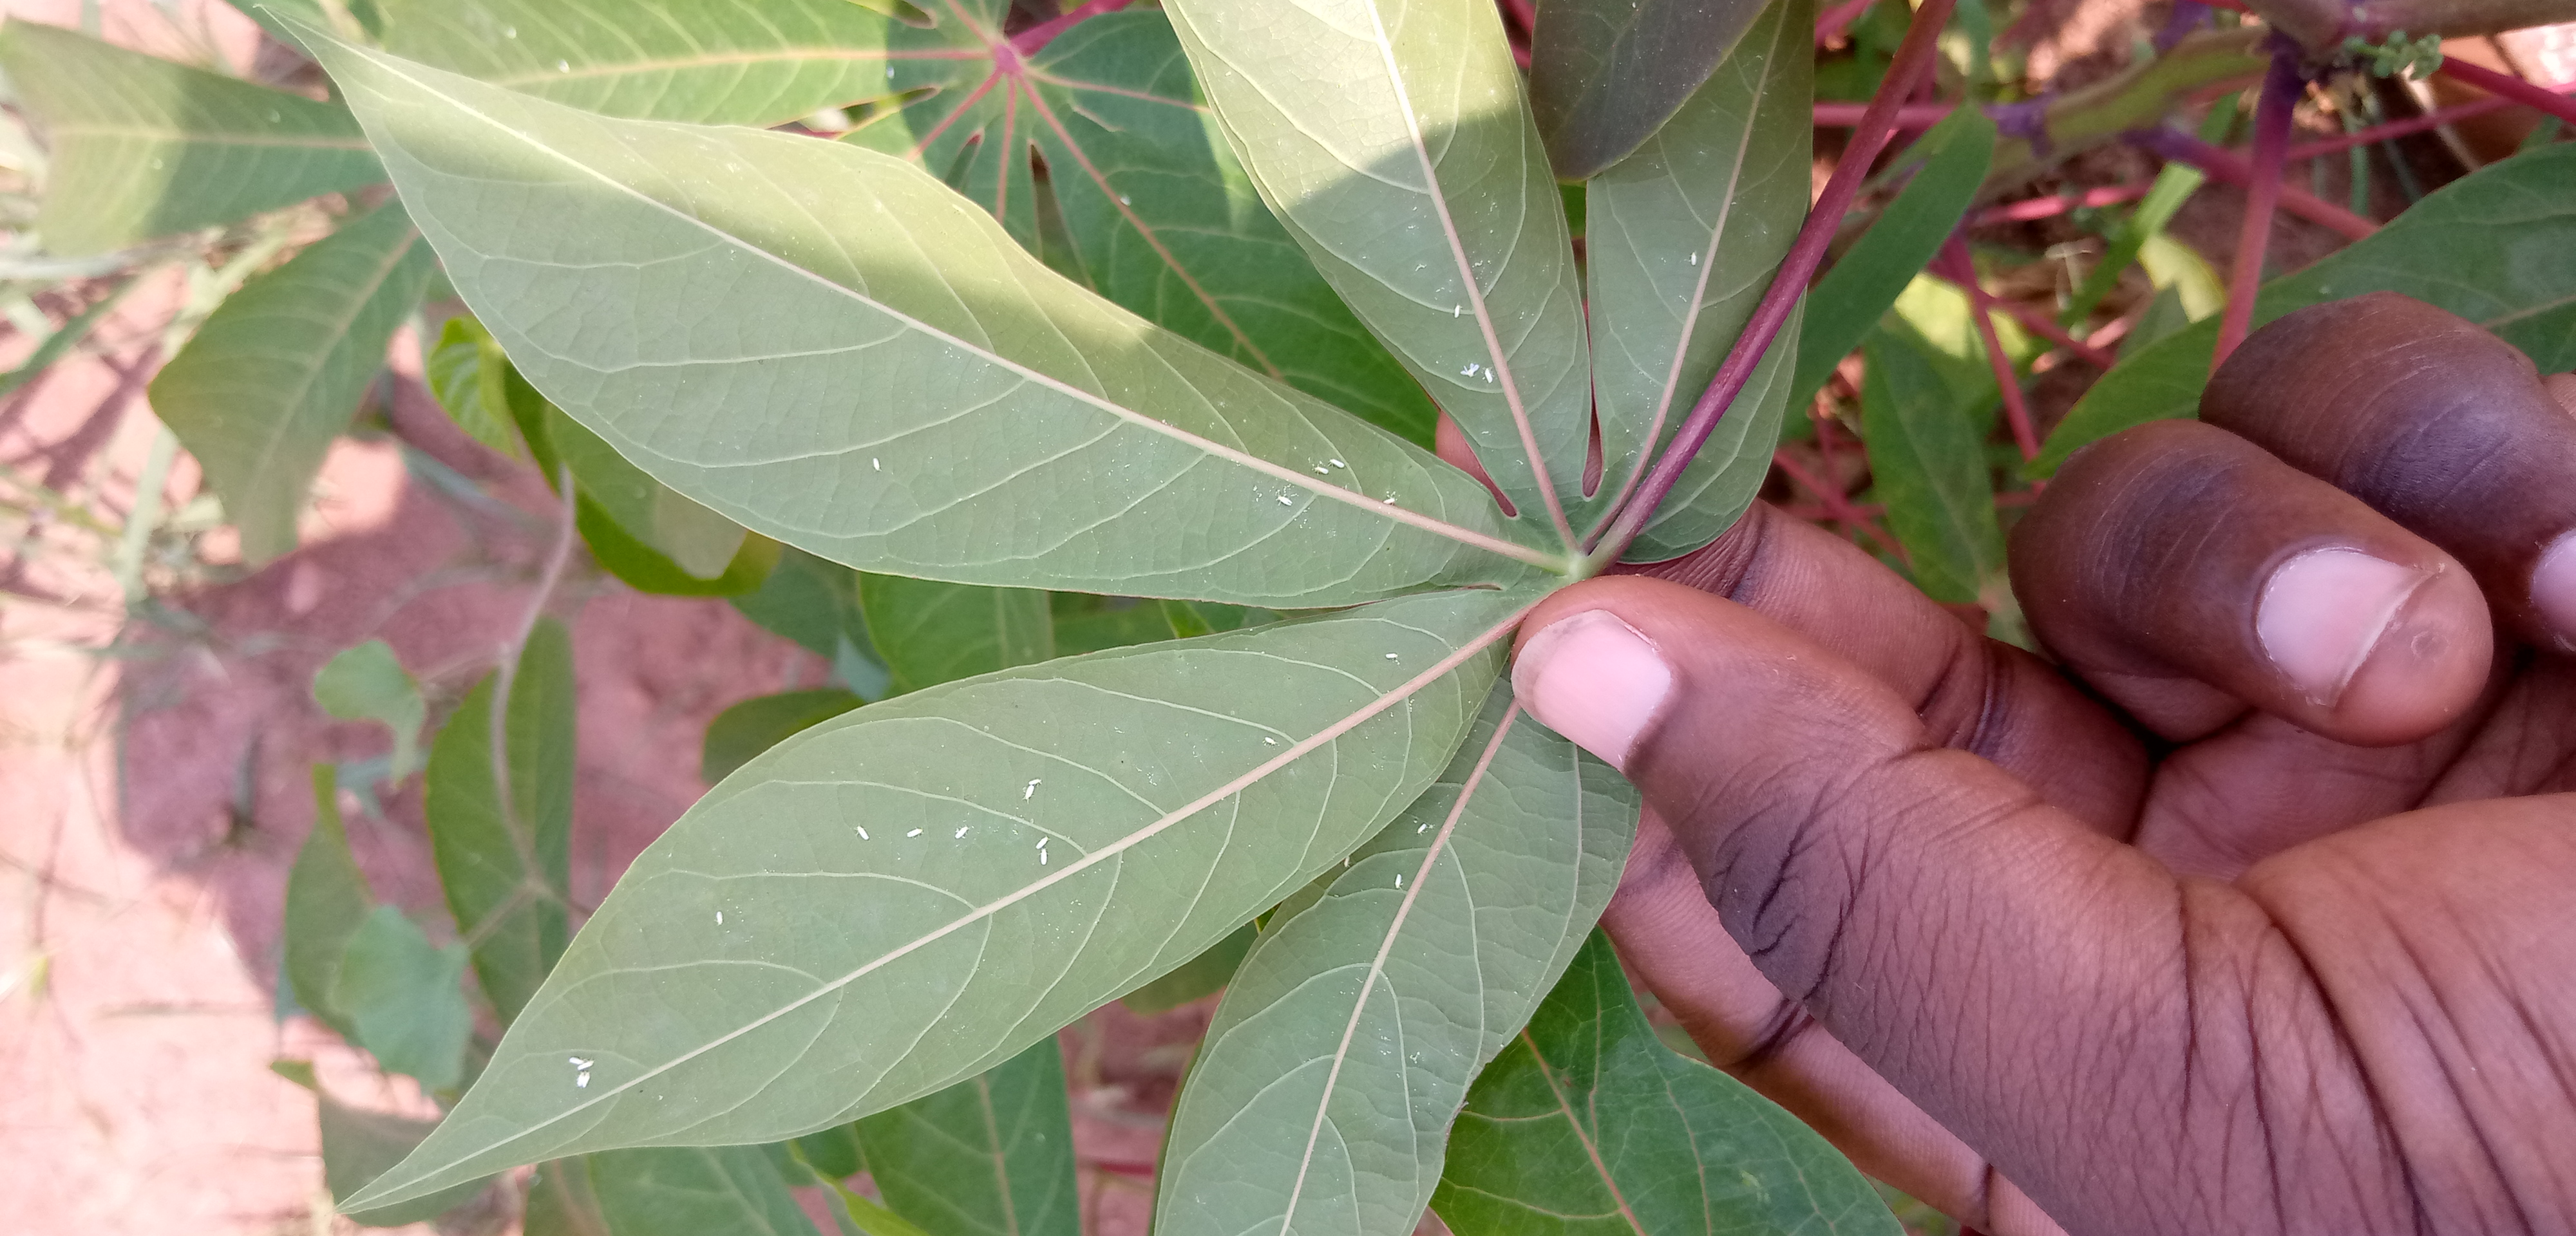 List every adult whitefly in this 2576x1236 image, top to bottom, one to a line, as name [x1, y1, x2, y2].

whitefly [1685, 250, 1700, 270]
whitefly [1448, 300, 1472, 324]
whitefly [1458, 356, 1481, 378]
whitefly [1482, 366, 1497, 387]
whitefly [869, 453, 884, 474]
whitefly [1327, 454, 1349, 471]
whitefly [1311, 463, 1330, 476]
whitefly [1273, 491, 1296, 510]
whitefly [1381, 491, 1396, 509]
whitefly [1382, 649, 1401, 662]
whitefly [1258, 735, 1282, 751]
whitefly [1026, 776, 1043, 787]
whitefly [1021, 783, 1036, 807]
whitefly [950, 821, 974, 841]
whitefly [1414, 821, 1429, 835]
whitefly [853, 822, 874, 844]
whitefly [904, 825, 927, 841]
whitefly [1031, 834, 1054, 848]
whitefly [1037, 846, 1052, 866]
whitefly [1340, 855, 1353, 871]
whitefly [1392, 871, 1407, 890]
whitefly [713, 908, 727, 930]
whitefly [567, 1055, 583, 1065]
whitefly [577, 1058, 598, 1072]
whitefly [574, 1069, 583, 1090]
whitefly [582, 1071, 592, 1091]